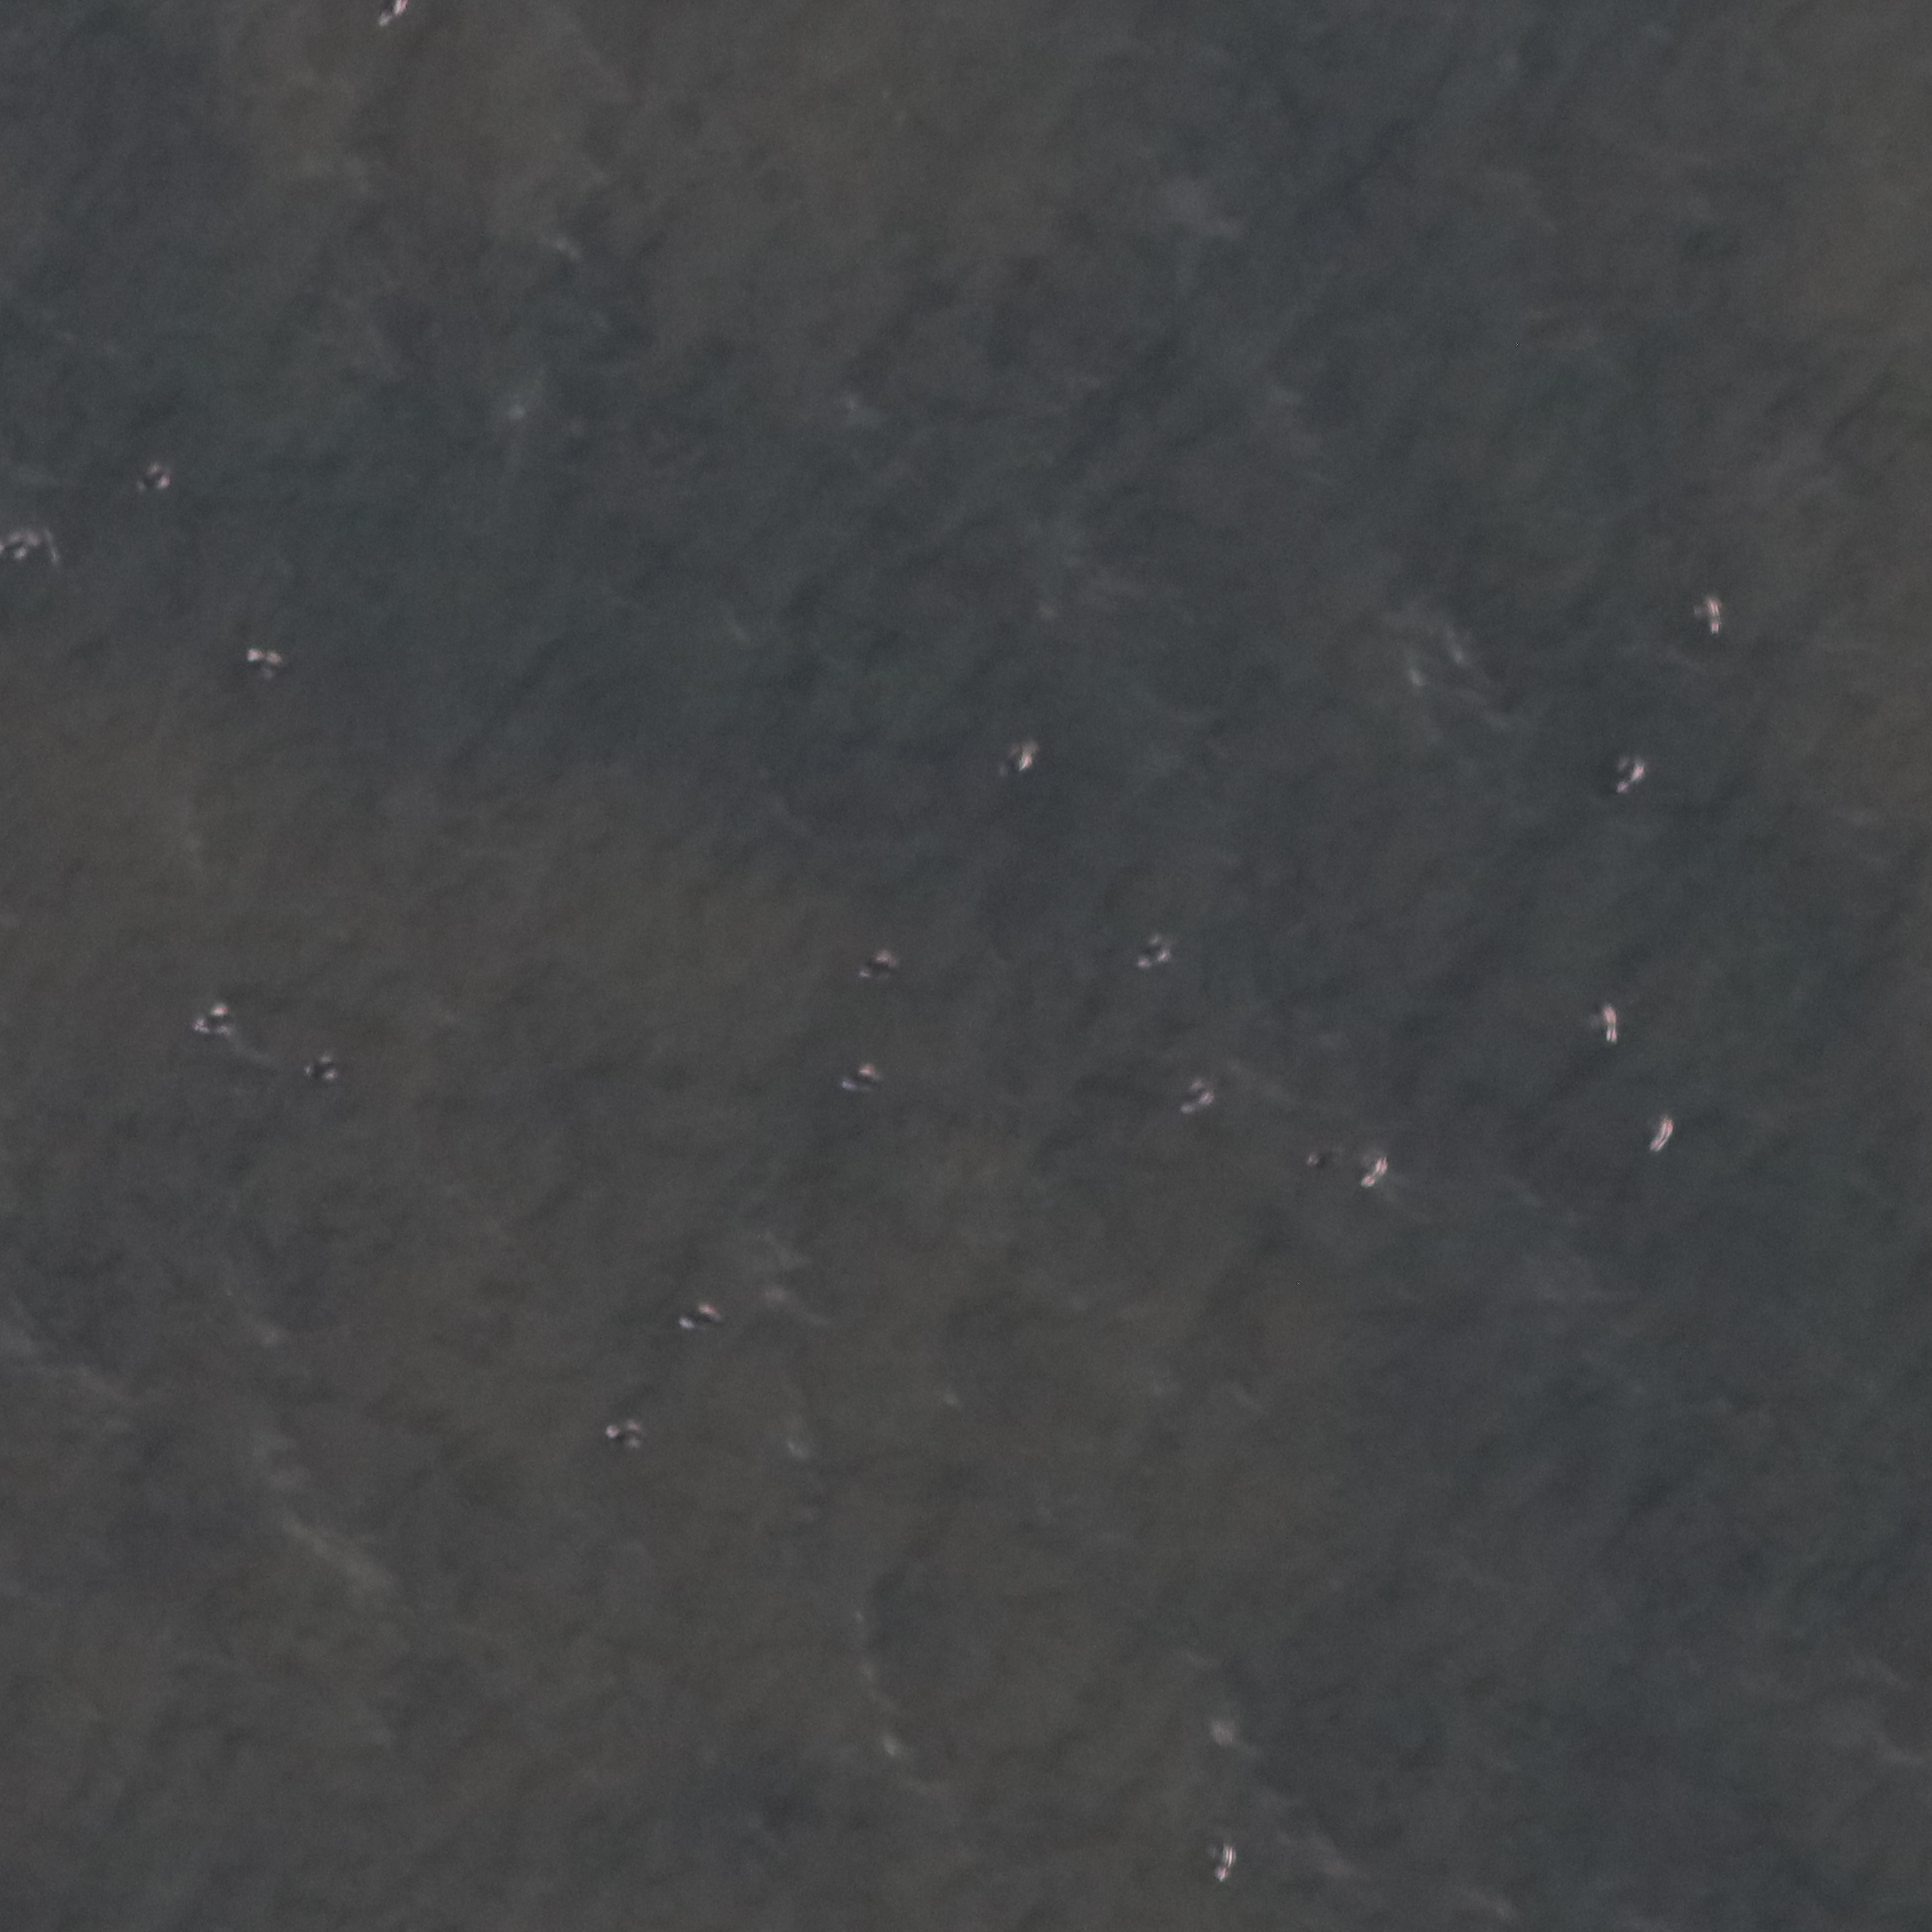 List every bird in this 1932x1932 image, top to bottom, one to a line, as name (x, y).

brant (392, 5)
brant (154, 477)
brant (20, 545)
brant (1712, 615)
brant (273, 664)
brant (1016, 756)
brant (1636, 770)
brant (1161, 954)
brant (881, 966)
brant (213, 1019)
brant (1608, 1021)
brant (329, 1070)
brant (861, 1082)
brant (1203, 1099)
brant (1660, 1131)
brant (1371, 1170)
brant (699, 1318)
brant (625, 1433)
brant (1220, 1859)